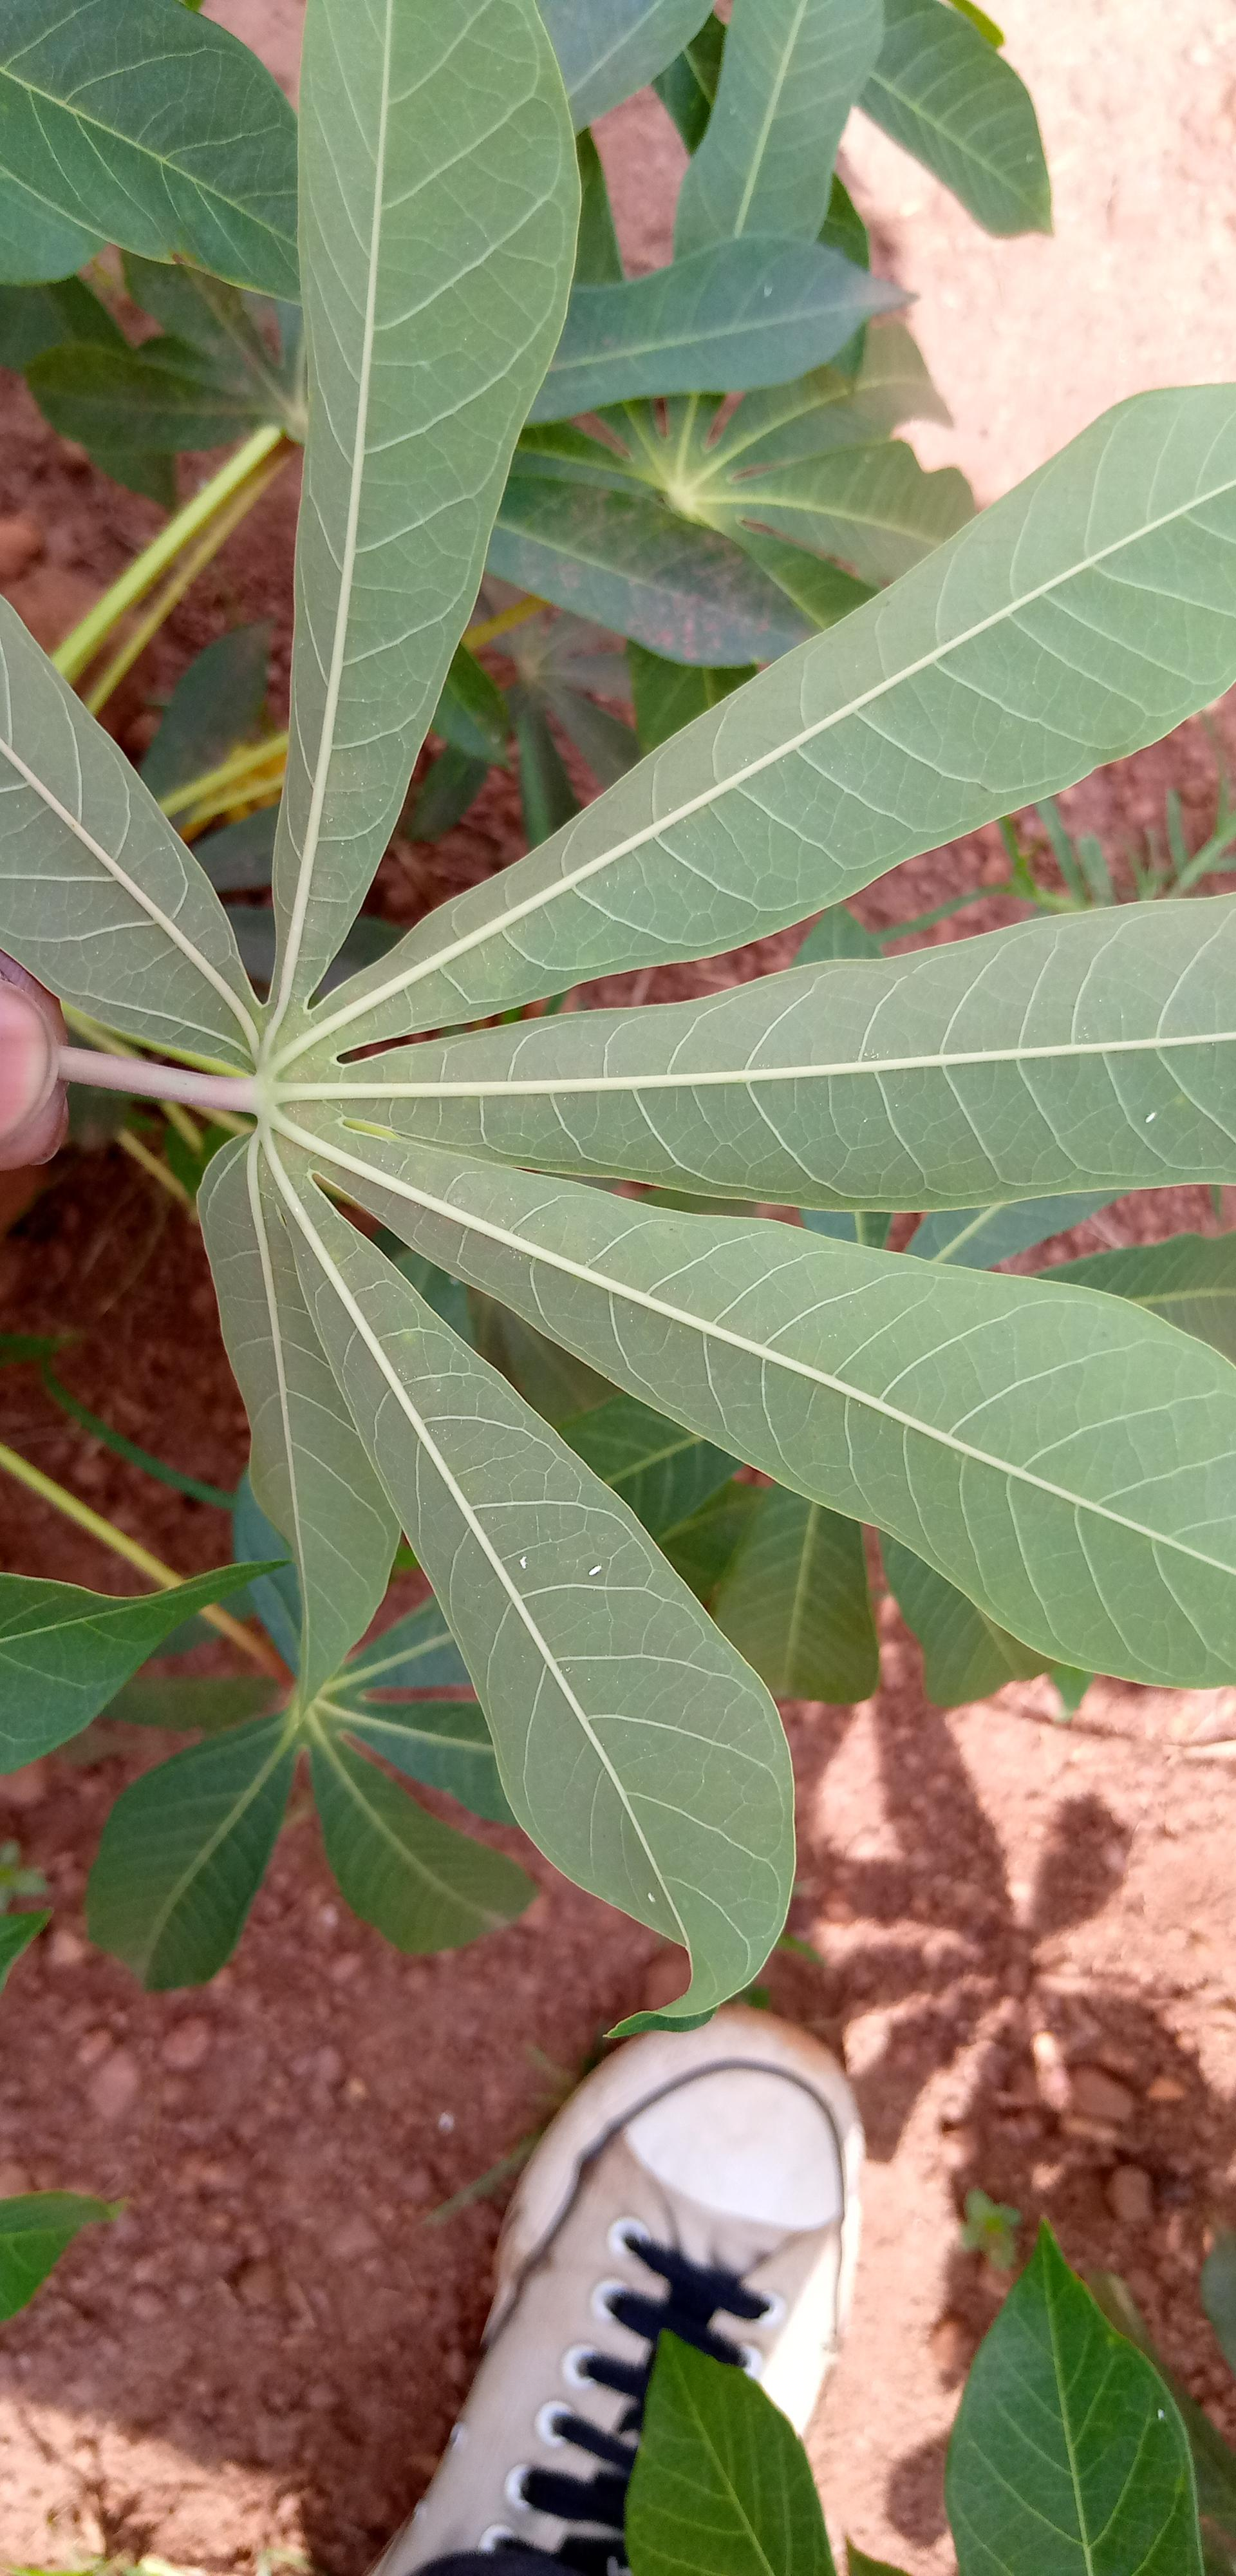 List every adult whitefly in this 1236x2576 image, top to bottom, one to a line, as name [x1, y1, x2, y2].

whitefly [1142, 1109, 1160, 1128]
whitefly [517, 1553, 531, 1574]
whitefly [585, 1562, 604, 1582]
whitefly [644, 1889, 660, 1906]